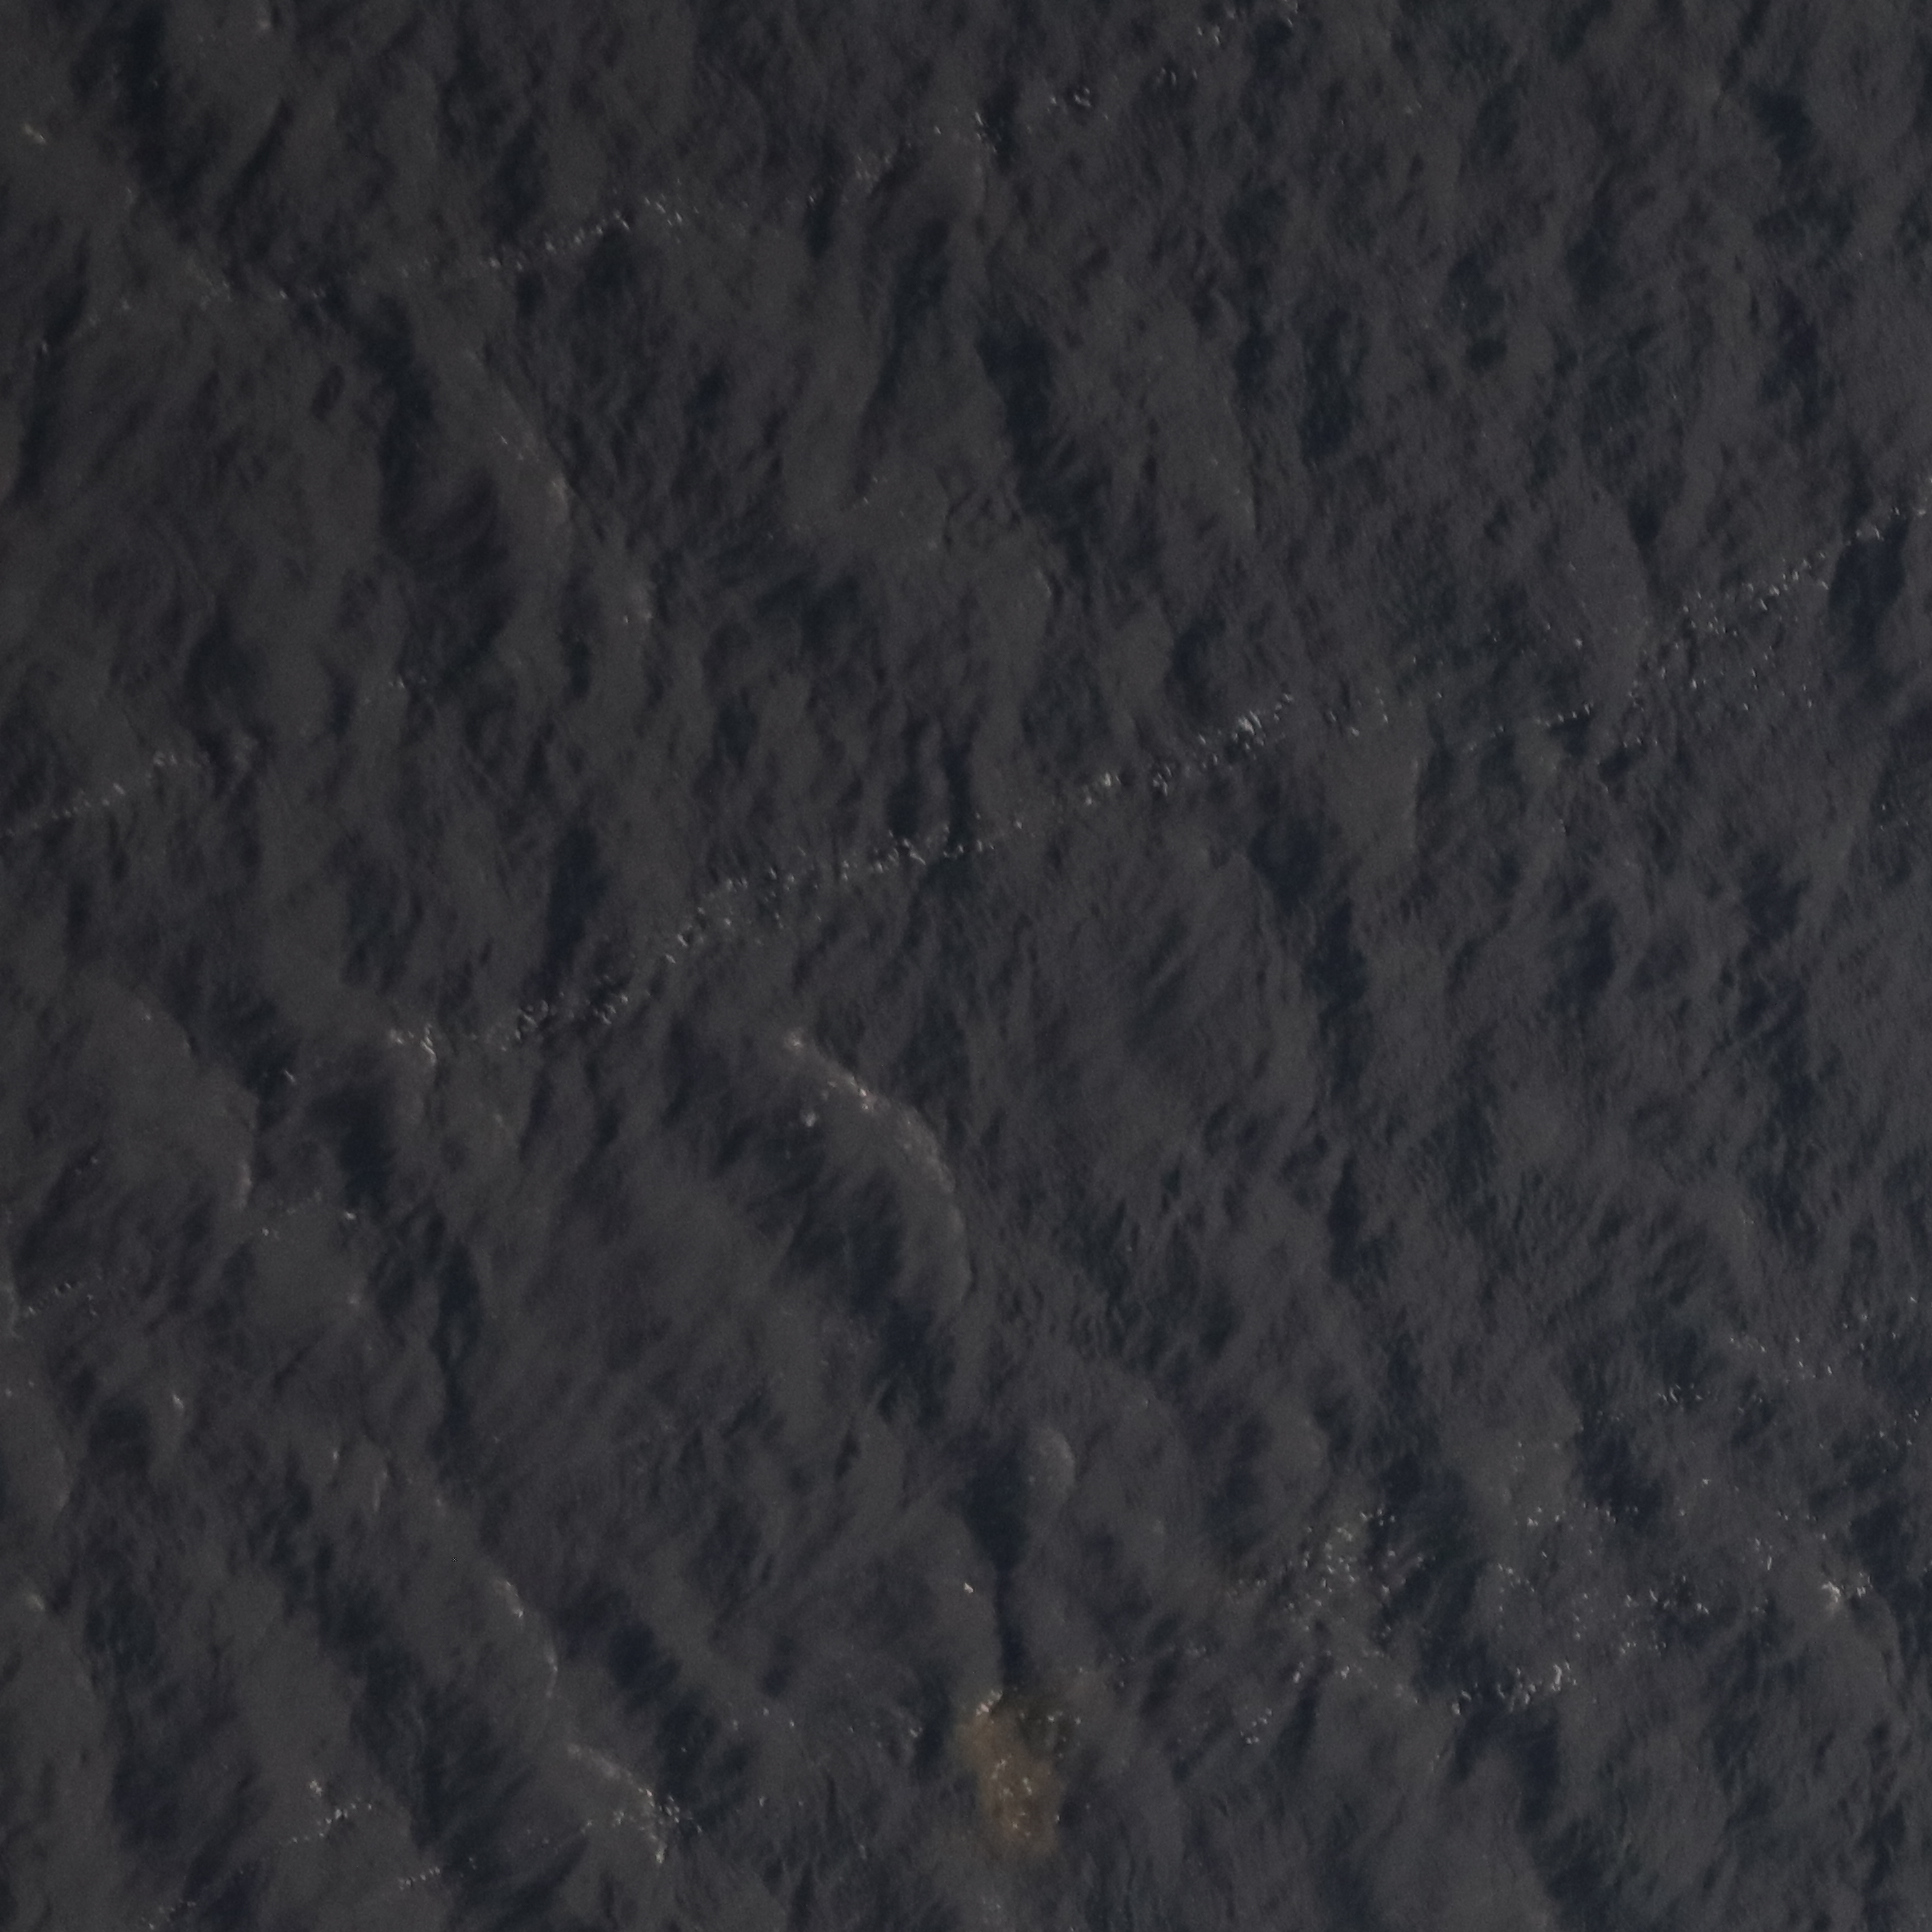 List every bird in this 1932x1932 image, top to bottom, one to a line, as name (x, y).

None